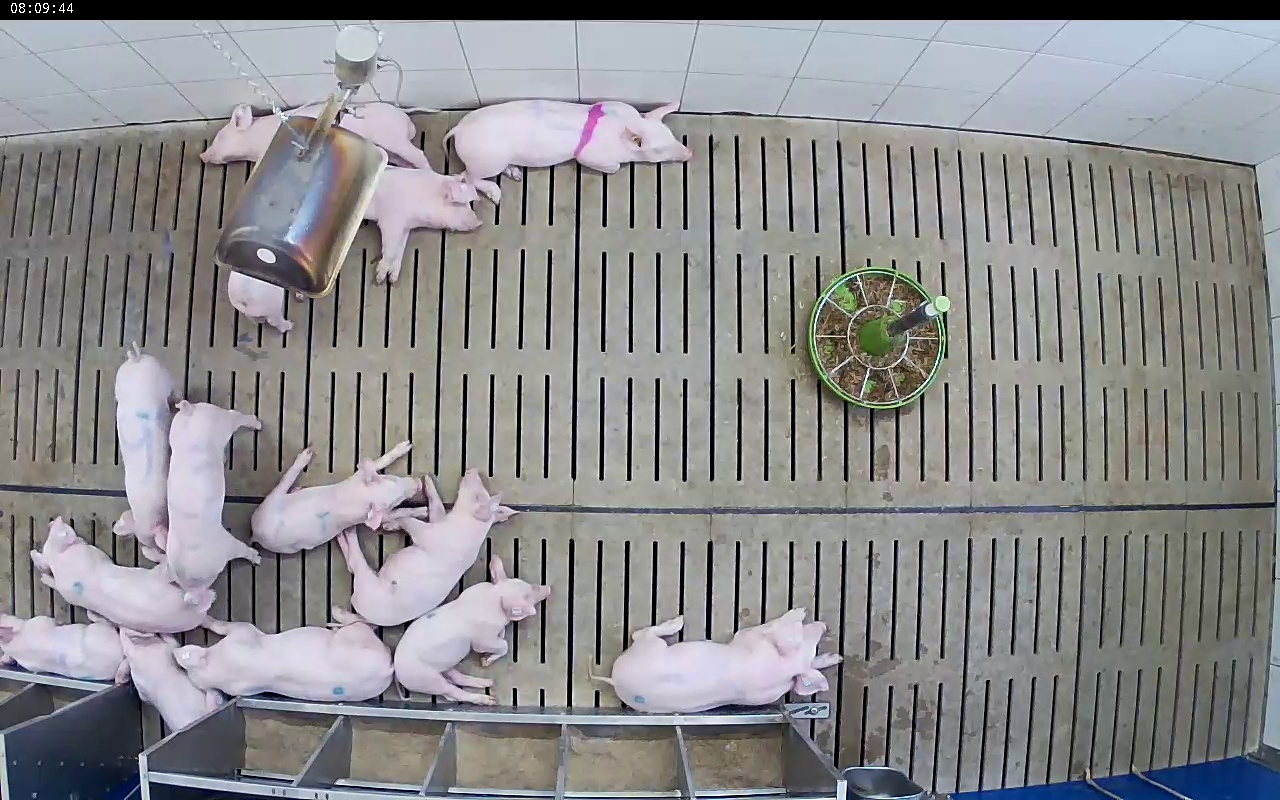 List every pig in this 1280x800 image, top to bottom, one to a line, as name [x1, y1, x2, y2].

pig [440, 97, 693, 206]
pig [198, 100, 439, 173]
pig [364, 165, 483, 286]
pig [226, 271, 294, 332]
pig [108, 341, 178, 553]
pig [151, 401, 262, 609]
pig [248, 438, 428, 556]
pig [334, 469, 523, 626]
pig [28, 518, 217, 634]
pig [393, 554, 552, 705]
pig [586, 605, 846, 718]
pig [172, 607, 396, 712]
pig [1, 608, 124, 685]
pig [115, 626, 228, 731]